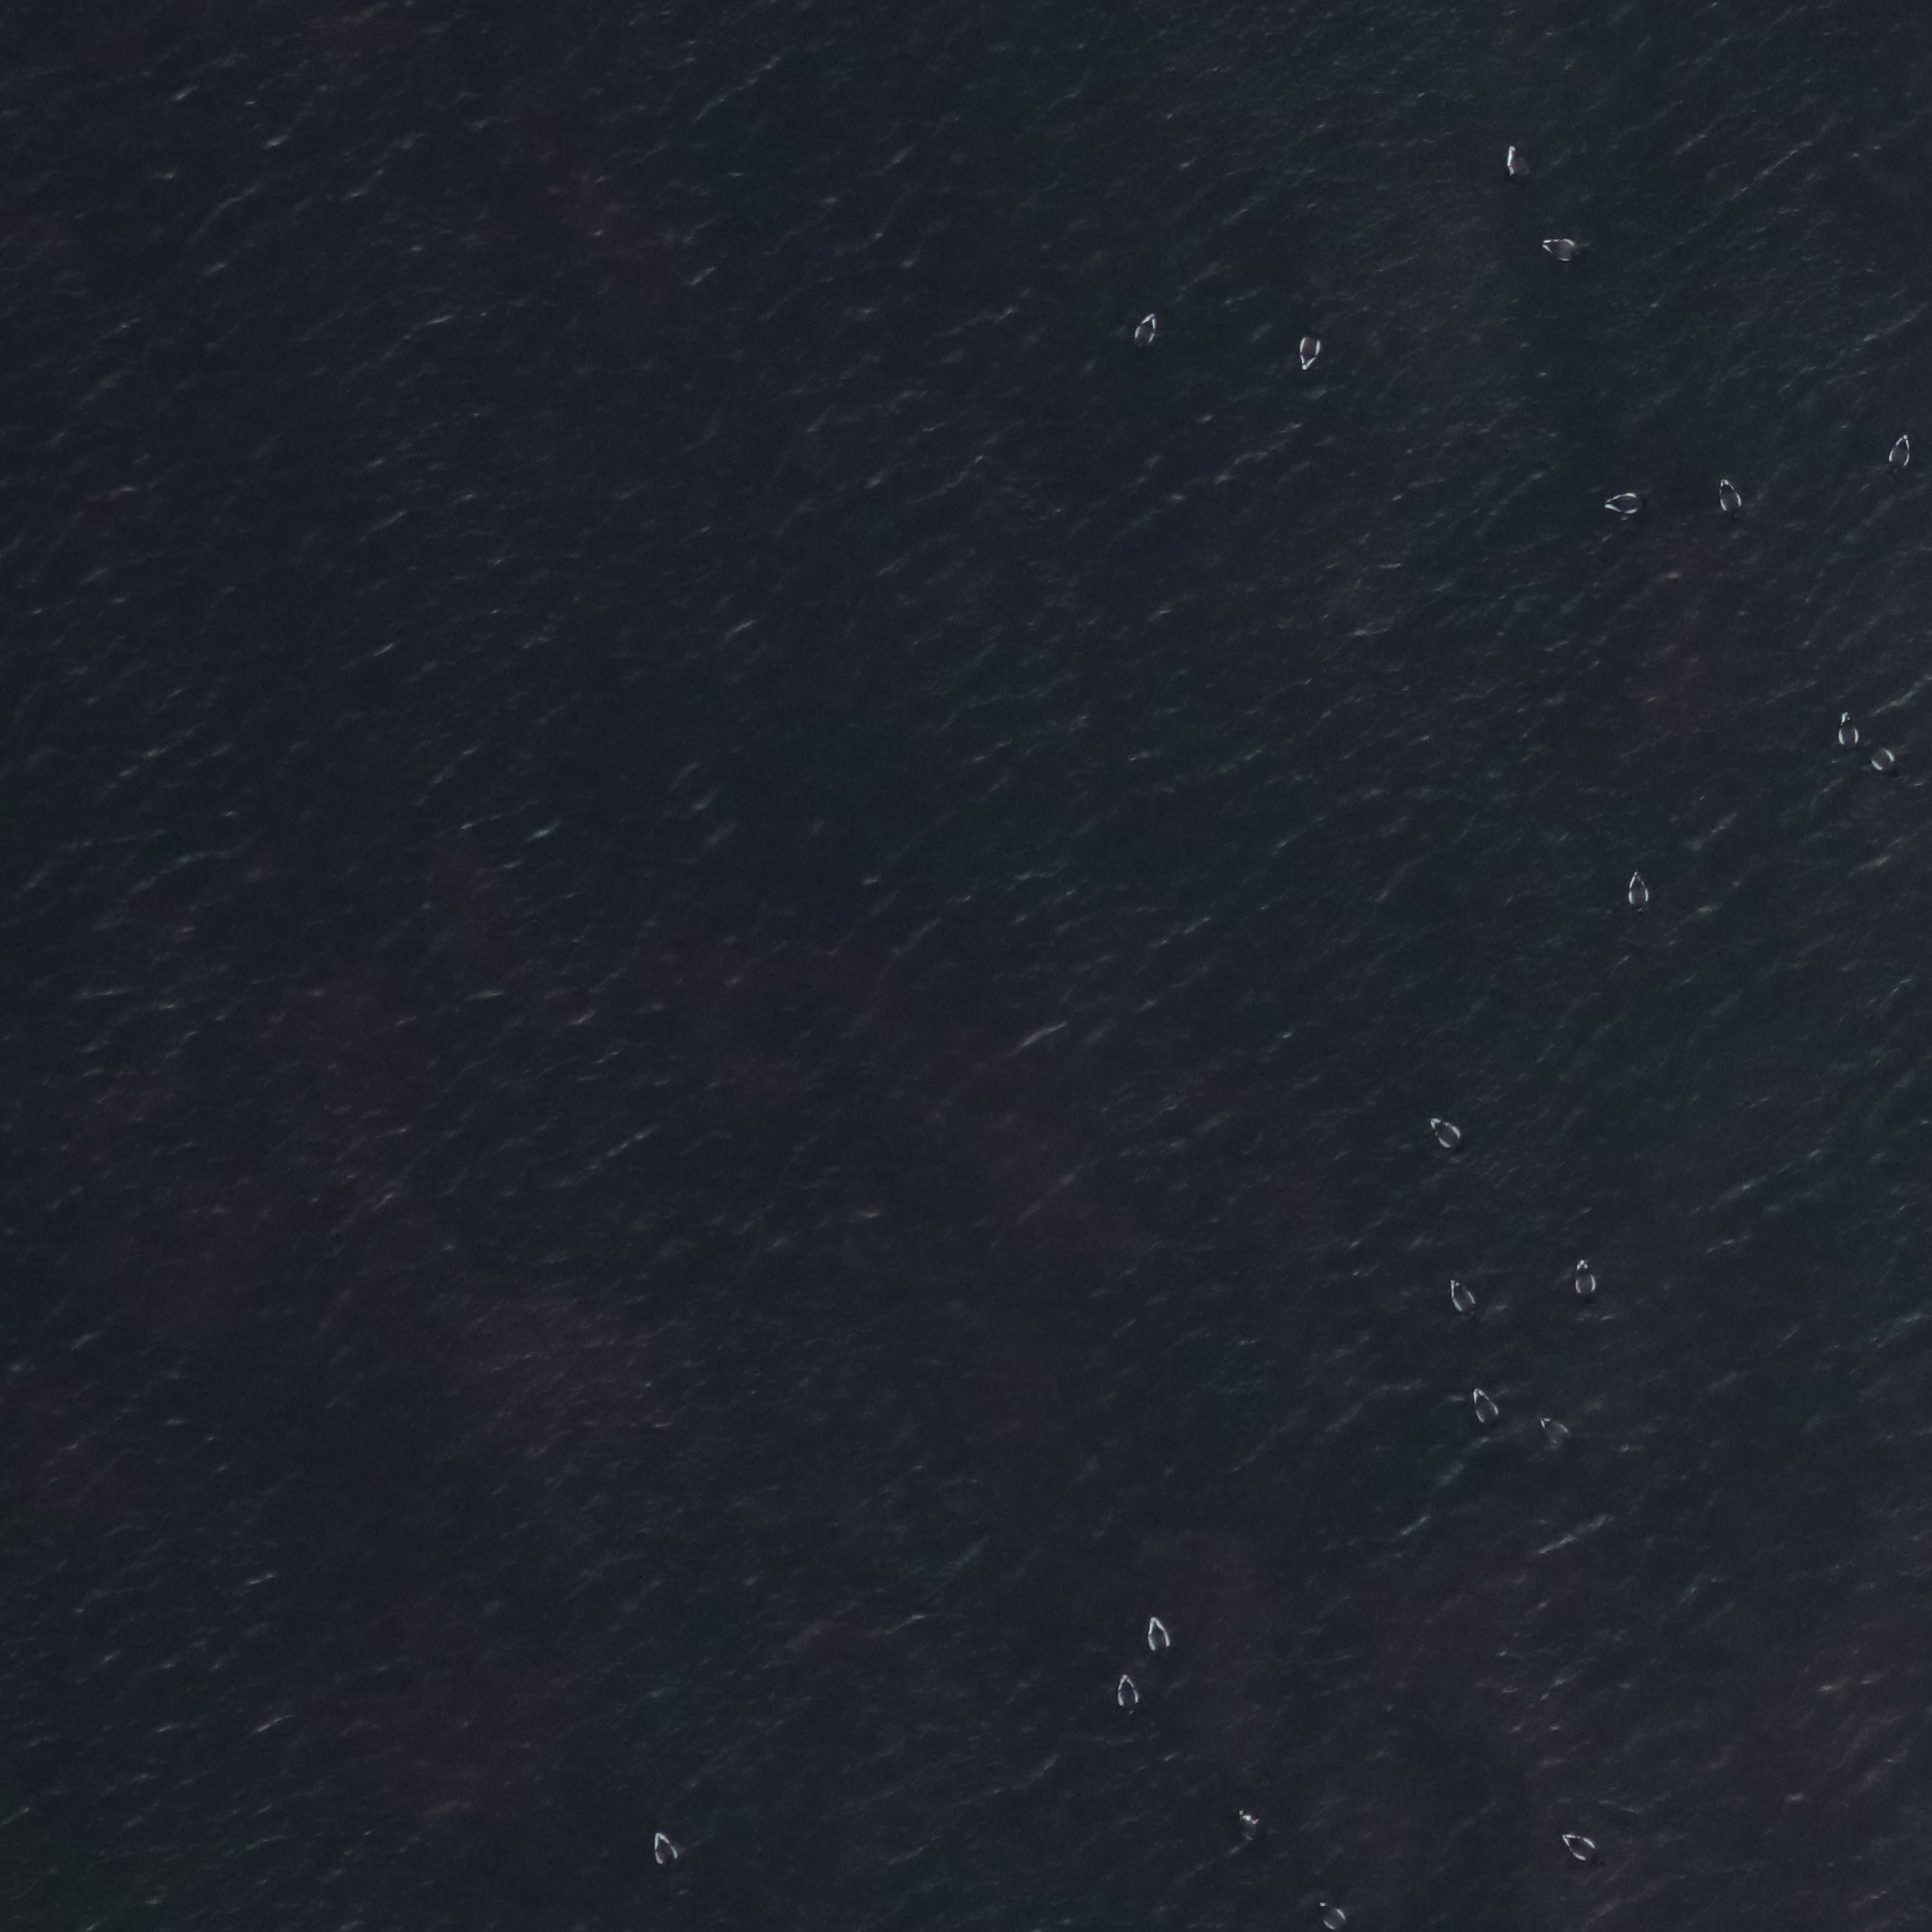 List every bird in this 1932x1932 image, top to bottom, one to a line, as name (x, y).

brant (1519, 163)
brant (1565, 249)
brant (1142, 332)
brant (1309, 349)
brant (1898, 454)
brant (1728, 499)
brant (1626, 504)
brant (1844, 732)
brant (1877, 753)
brant (1637, 892)
brant (1447, 1136)
brant (1583, 1282)
brant (1462, 1300)
brant (1484, 1409)
brant (1553, 1431)
brant (1158, 1637)
brant (1125, 1694)
brant (1249, 1827)
brant (1581, 1849)
brant (668, 1850)
brant (1333, 1916)